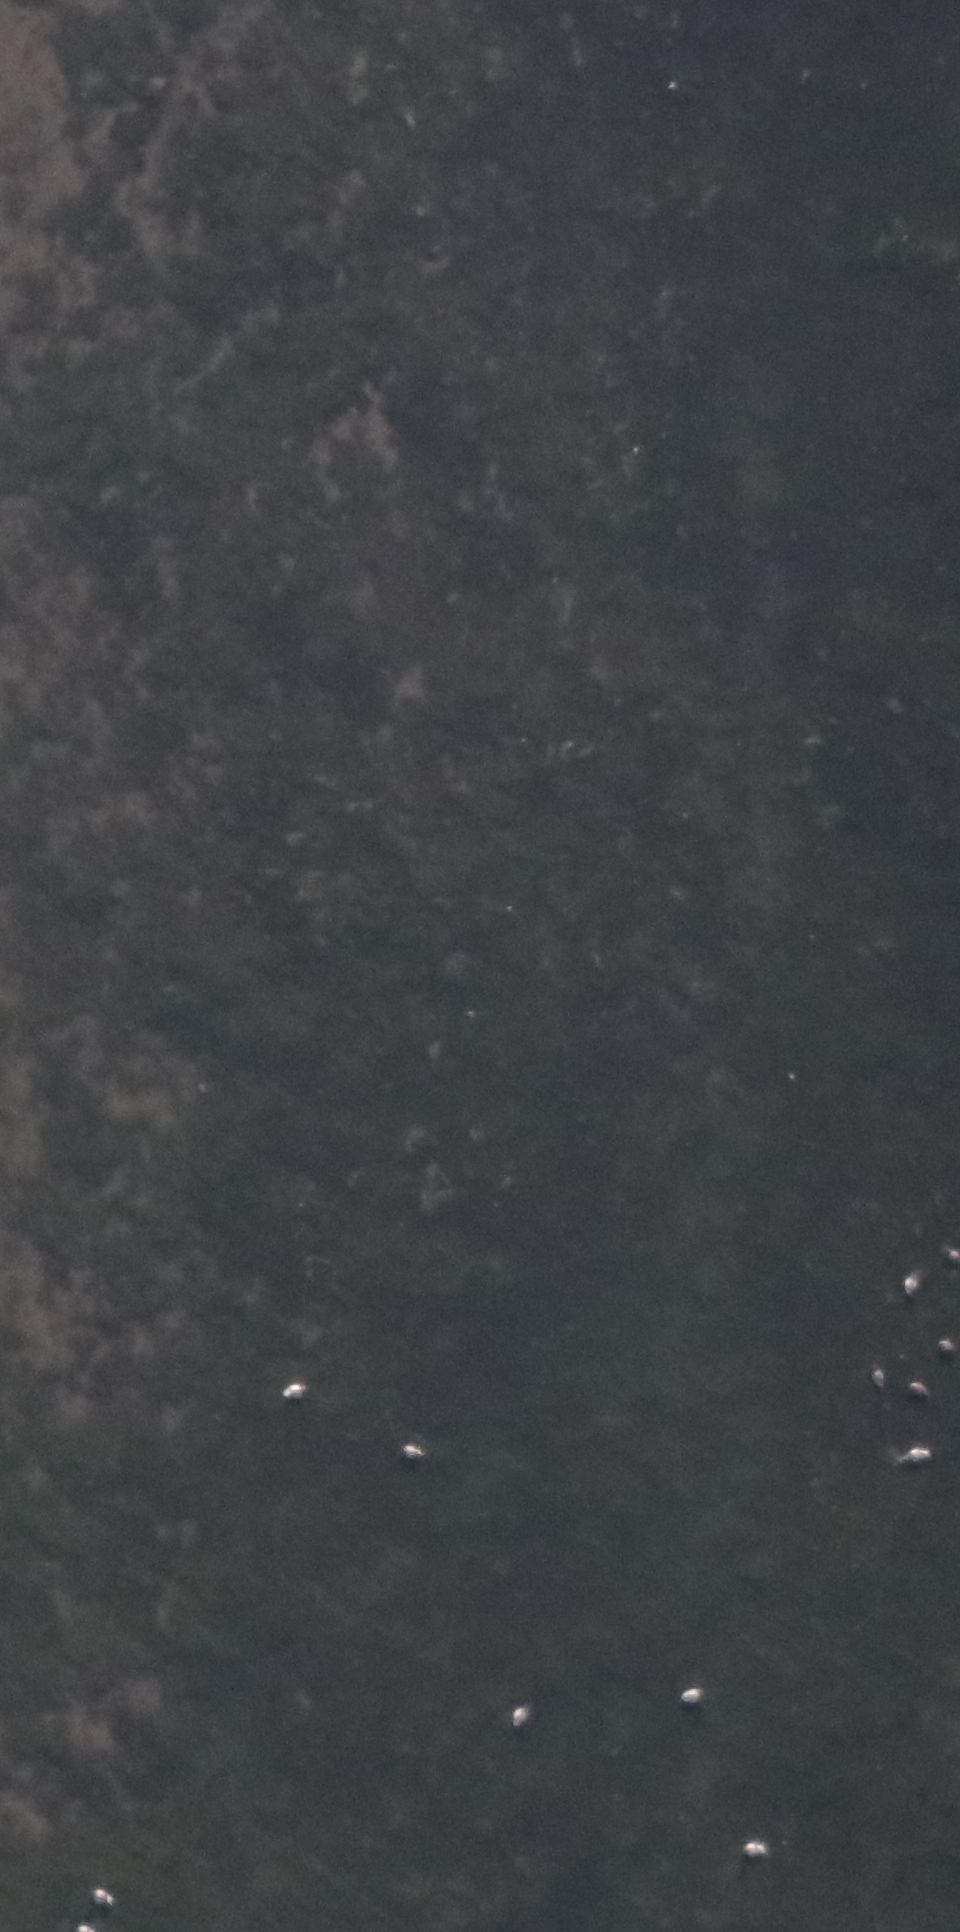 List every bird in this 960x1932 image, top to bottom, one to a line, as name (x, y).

other bird (950, 1256)
other bird (911, 1283)
other bird (943, 1343)
other bird (875, 1373)
other bird (919, 1393)
brant (302, 1396)
other bird (916, 1454)
brant (409, 1458)
brant (686, 1692)
brant (521, 1718)
brant (753, 1858)
brant (100, 1894)